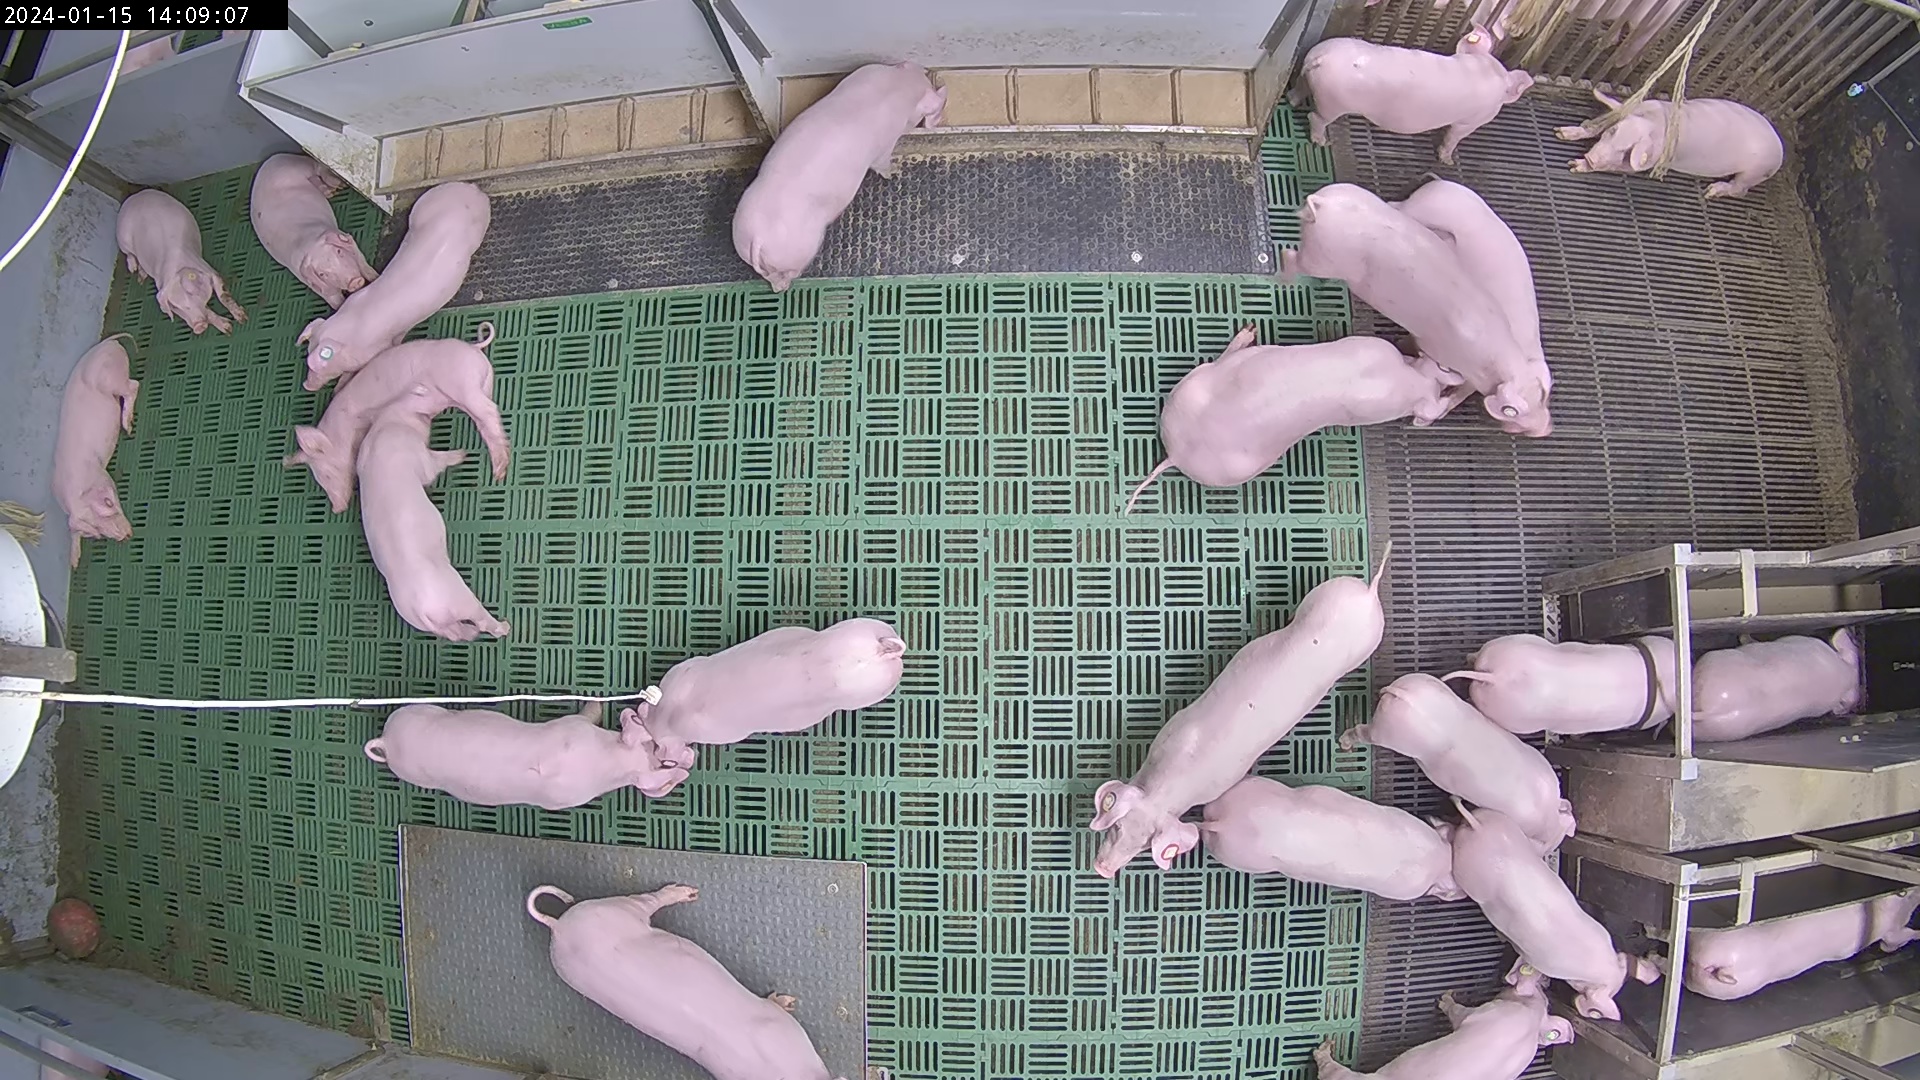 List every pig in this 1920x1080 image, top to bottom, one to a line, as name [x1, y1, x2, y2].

pig [1465, 0, 1688, 69]
pig [1285, 21, 1535, 165]
pig [117, 32, 182, 76]
pig [735, 60, 946, 291]
pig [1555, 86, 1785, 198]
pig [250, 154, 377, 311]
pig [1385, 170, 1552, 436]
pig [296, 179, 489, 400]
pig [1281, 181, 1551, 436]
pig [114, 187, 247, 340]
pig [284, 323, 511, 516]
pig [1122, 325, 1466, 517]
pig [55, 332, 142, 568]
pig [358, 381, 513, 646]
pig [1088, 542, 1390, 882]
pig [636, 616, 904, 771]
pig [1689, 629, 1861, 744]
pig [1441, 632, 1673, 737]
pig [1340, 669, 1581, 859]
pig [363, 695, 692, 812]
pig [1194, 774, 1466, 904]
pig [1450, 796, 1659, 1019]
pig [527, 881, 842, 1080]
pig [1642, 887, 1920, 1000]
pig [1311, 953, 1573, 1080]